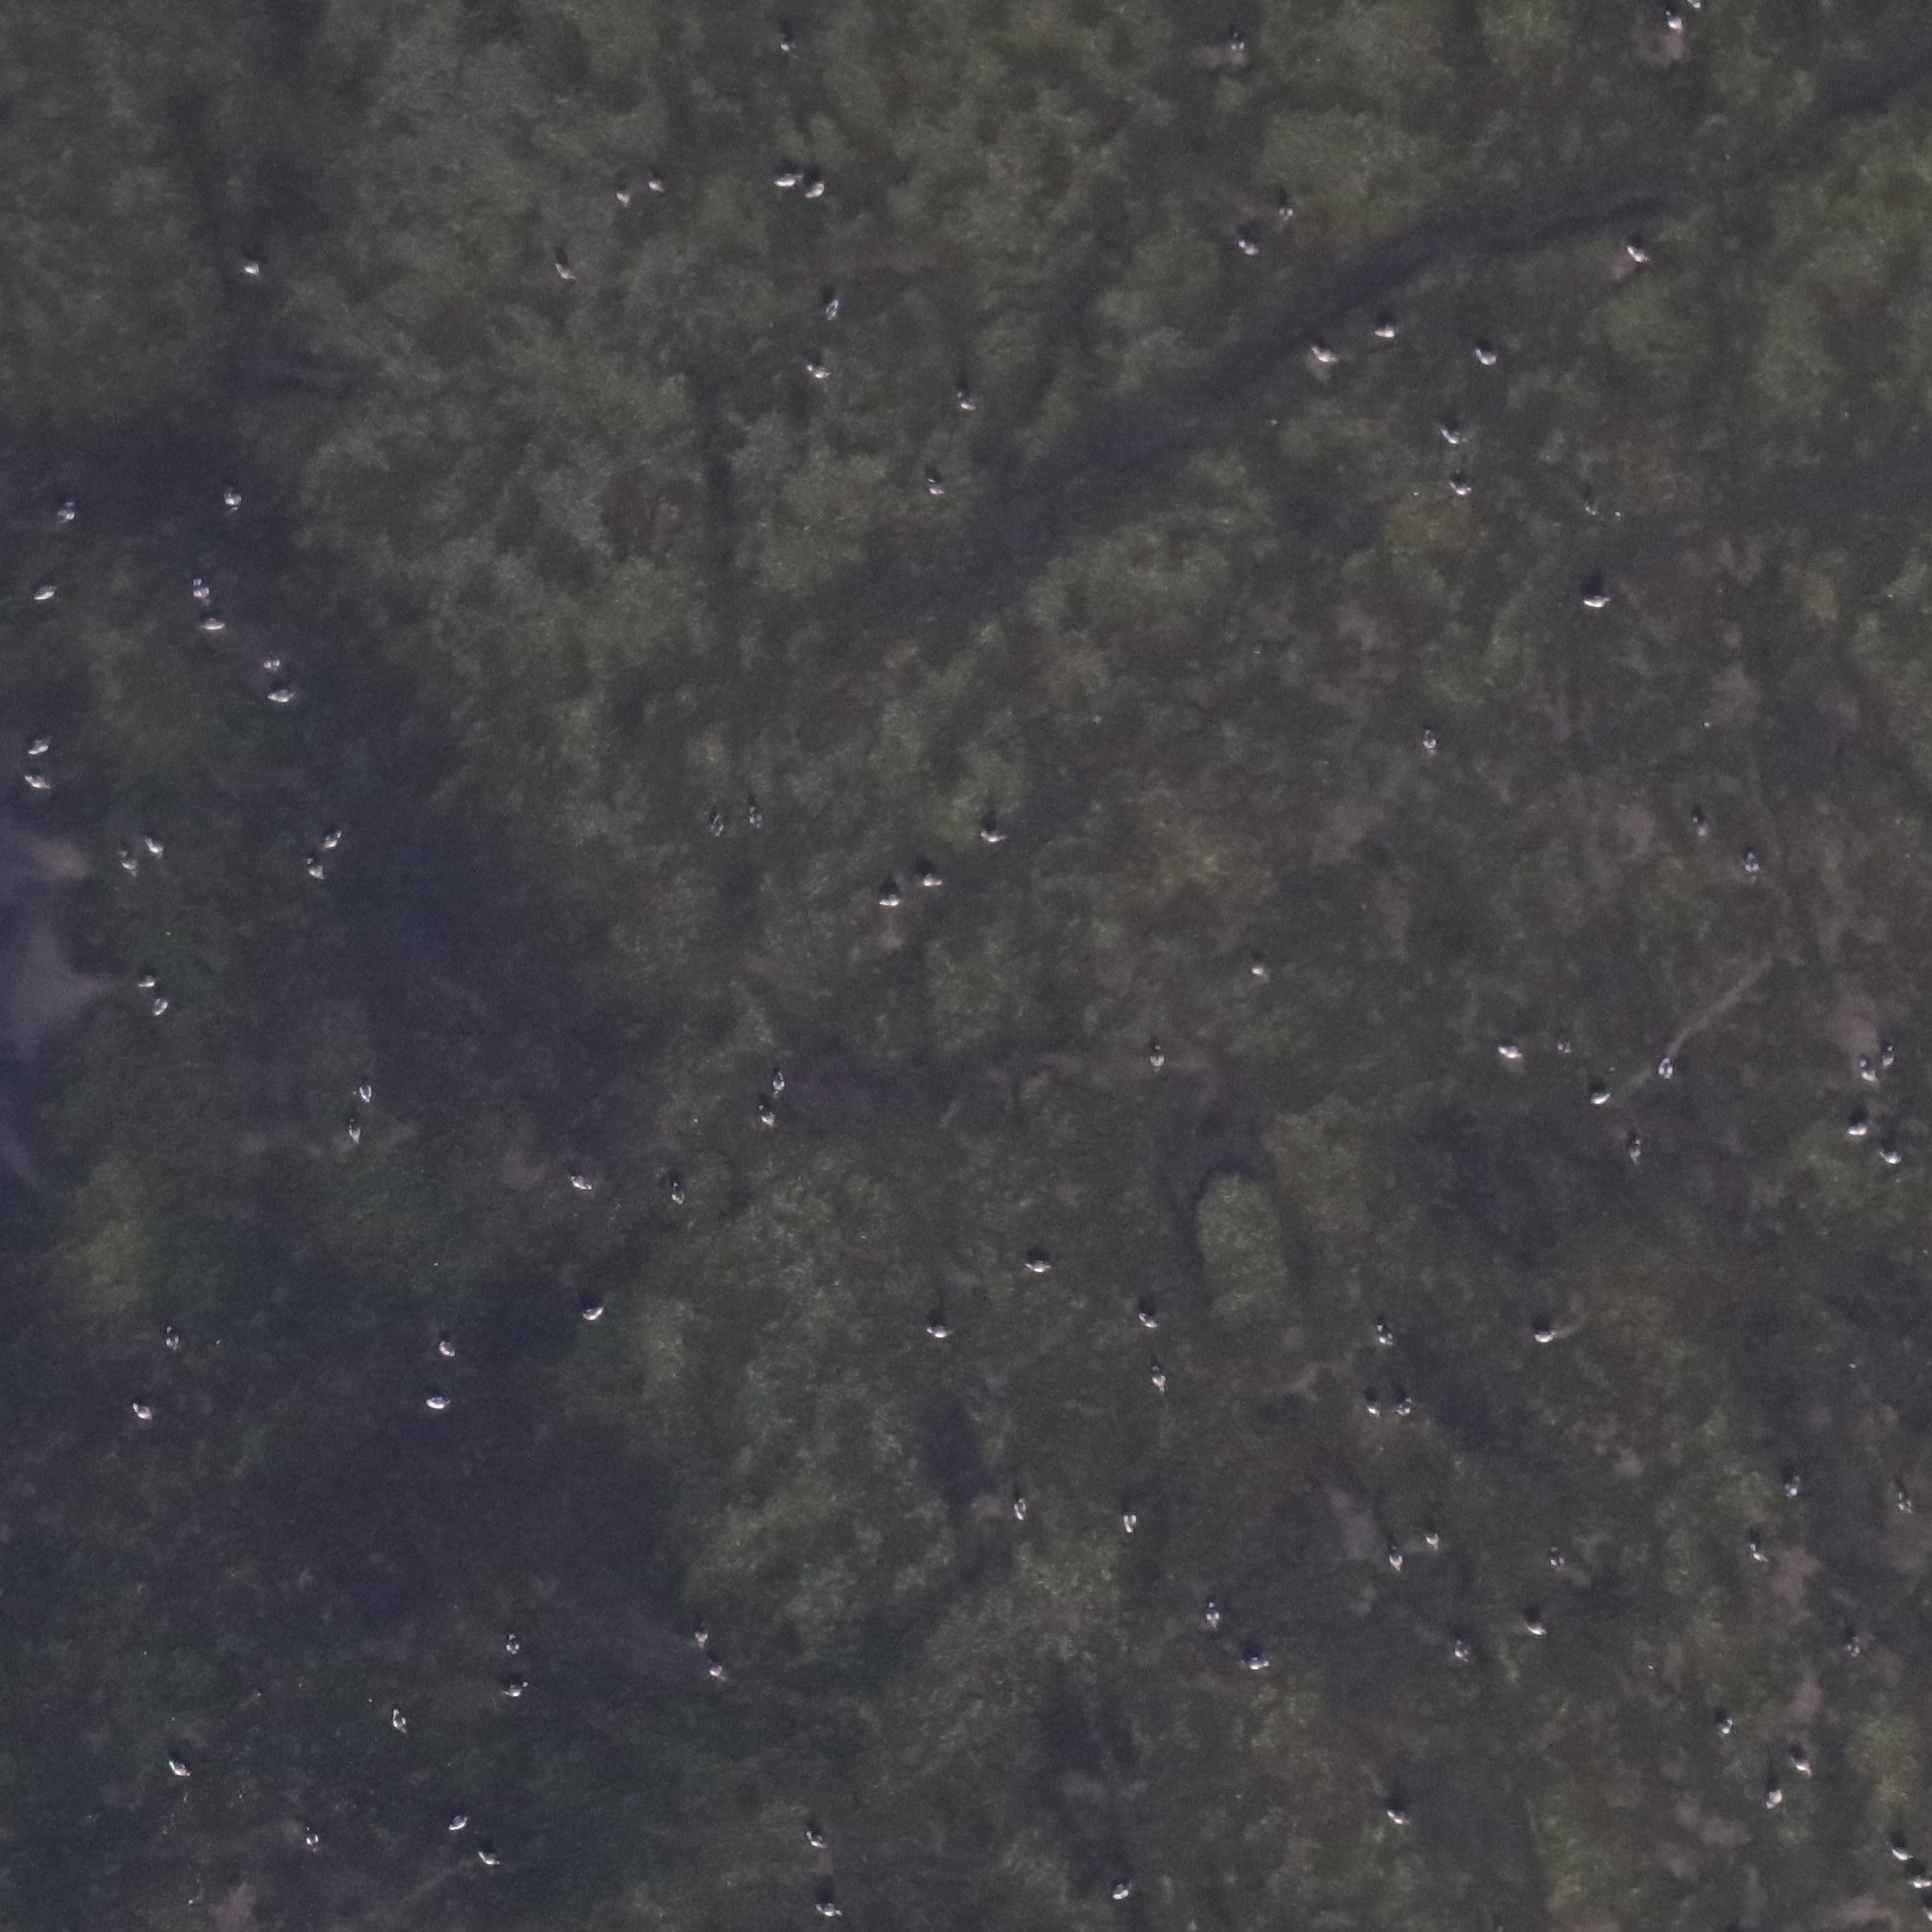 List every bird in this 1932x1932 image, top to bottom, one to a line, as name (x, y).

brant (1674, 22)
brant (793, 42)
brant (1236, 44)
brant (784, 181)
brant (829, 189)
brant (659, 190)
brant (619, 191)
brant (1287, 210)
brant (1251, 246)
brant (1629, 259)
brant (251, 265)
brant (565, 266)
brant (825, 309)
brant (1388, 327)
brant (1326, 349)
brant (1484, 359)
brant (818, 366)
brant (974, 401)
brant (1452, 437)
brant (1459, 485)
brant (236, 489)
brant (933, 491)
brant (1601, 506)
brant (65, 513)
brant (206, 585)
brant (1596, 589)
brant (44, 596)
brant (219, 626)
brant (271, 665)
brant (289, 702)
brant (1425, 742)
brant (41, 749)
brant (45, 787)
brant (768, 815)
brant (1704, 816)
brant (711, 824)
brant (333, 834)
brant (986, 845)
brant (150, 852)
brant (1757, 864)
brant (317, 865)
brant (132, 868)
brant (934, 888)
brant (889, 899)
brant (1269, 975)
brant (149, 976)
brant (160, 1010)
brant (1510, 1046)
brant (1555, 1047)
brant (1884, 1052)
brant (1157, 1056)
brant (1857, 1070)
brant (1673, 1071)
brant (782, 1082)
brant (370, 1093)
brant (1604, 1099)
brant (774, 1112)
brant (1857, 1129)
brant (353, 1134)
brant (1891, 1153)
brant (1640, 1154)
brant (578, 1167)
brant (665, 1194)
brant (1042, 1268)
brant (596, 1314)
brant (1147, 1321)
brant (942, 1330)
brant (1390, 1334)
brant (1541, 1337)
brant (446, 1346)
brant (170, 1350)
brant (1161, 1375)
brant (432, 1390)
brant (1375, 1402)
brant (1408, 1405)
brant (144, 1409)
brant (1789, 1474)
brant (1908, 1501)
brant (1026, 1503)
brant (1133, 1519)
brant (1432, 1536)
brant (1751, 1536)
brant (1386, 1562)
brant (1563, 1565)
brant (1208, 1613)
brant (1535, 1625)
brant (705, 1637)
brant (1856, 1641)
brant (1473, 1645)
brant (511, 1655)
brant (1261, 1667)
brant (722, 1676)
brant (519, 1684)
brant (403, 1717)
brant (1720, 1726)
brant (1808, 1764)
brant (182, 1770)
brant (1779, 1797)
brant (465, 1819)
brant (1400, 1825)
brant (308, 1835)
brant (815, 1846)
brant (1908, 1853)
brant (490, 1856)
brant (1127, 1876)
brant (1925, 1885)
brant (824, 1908)